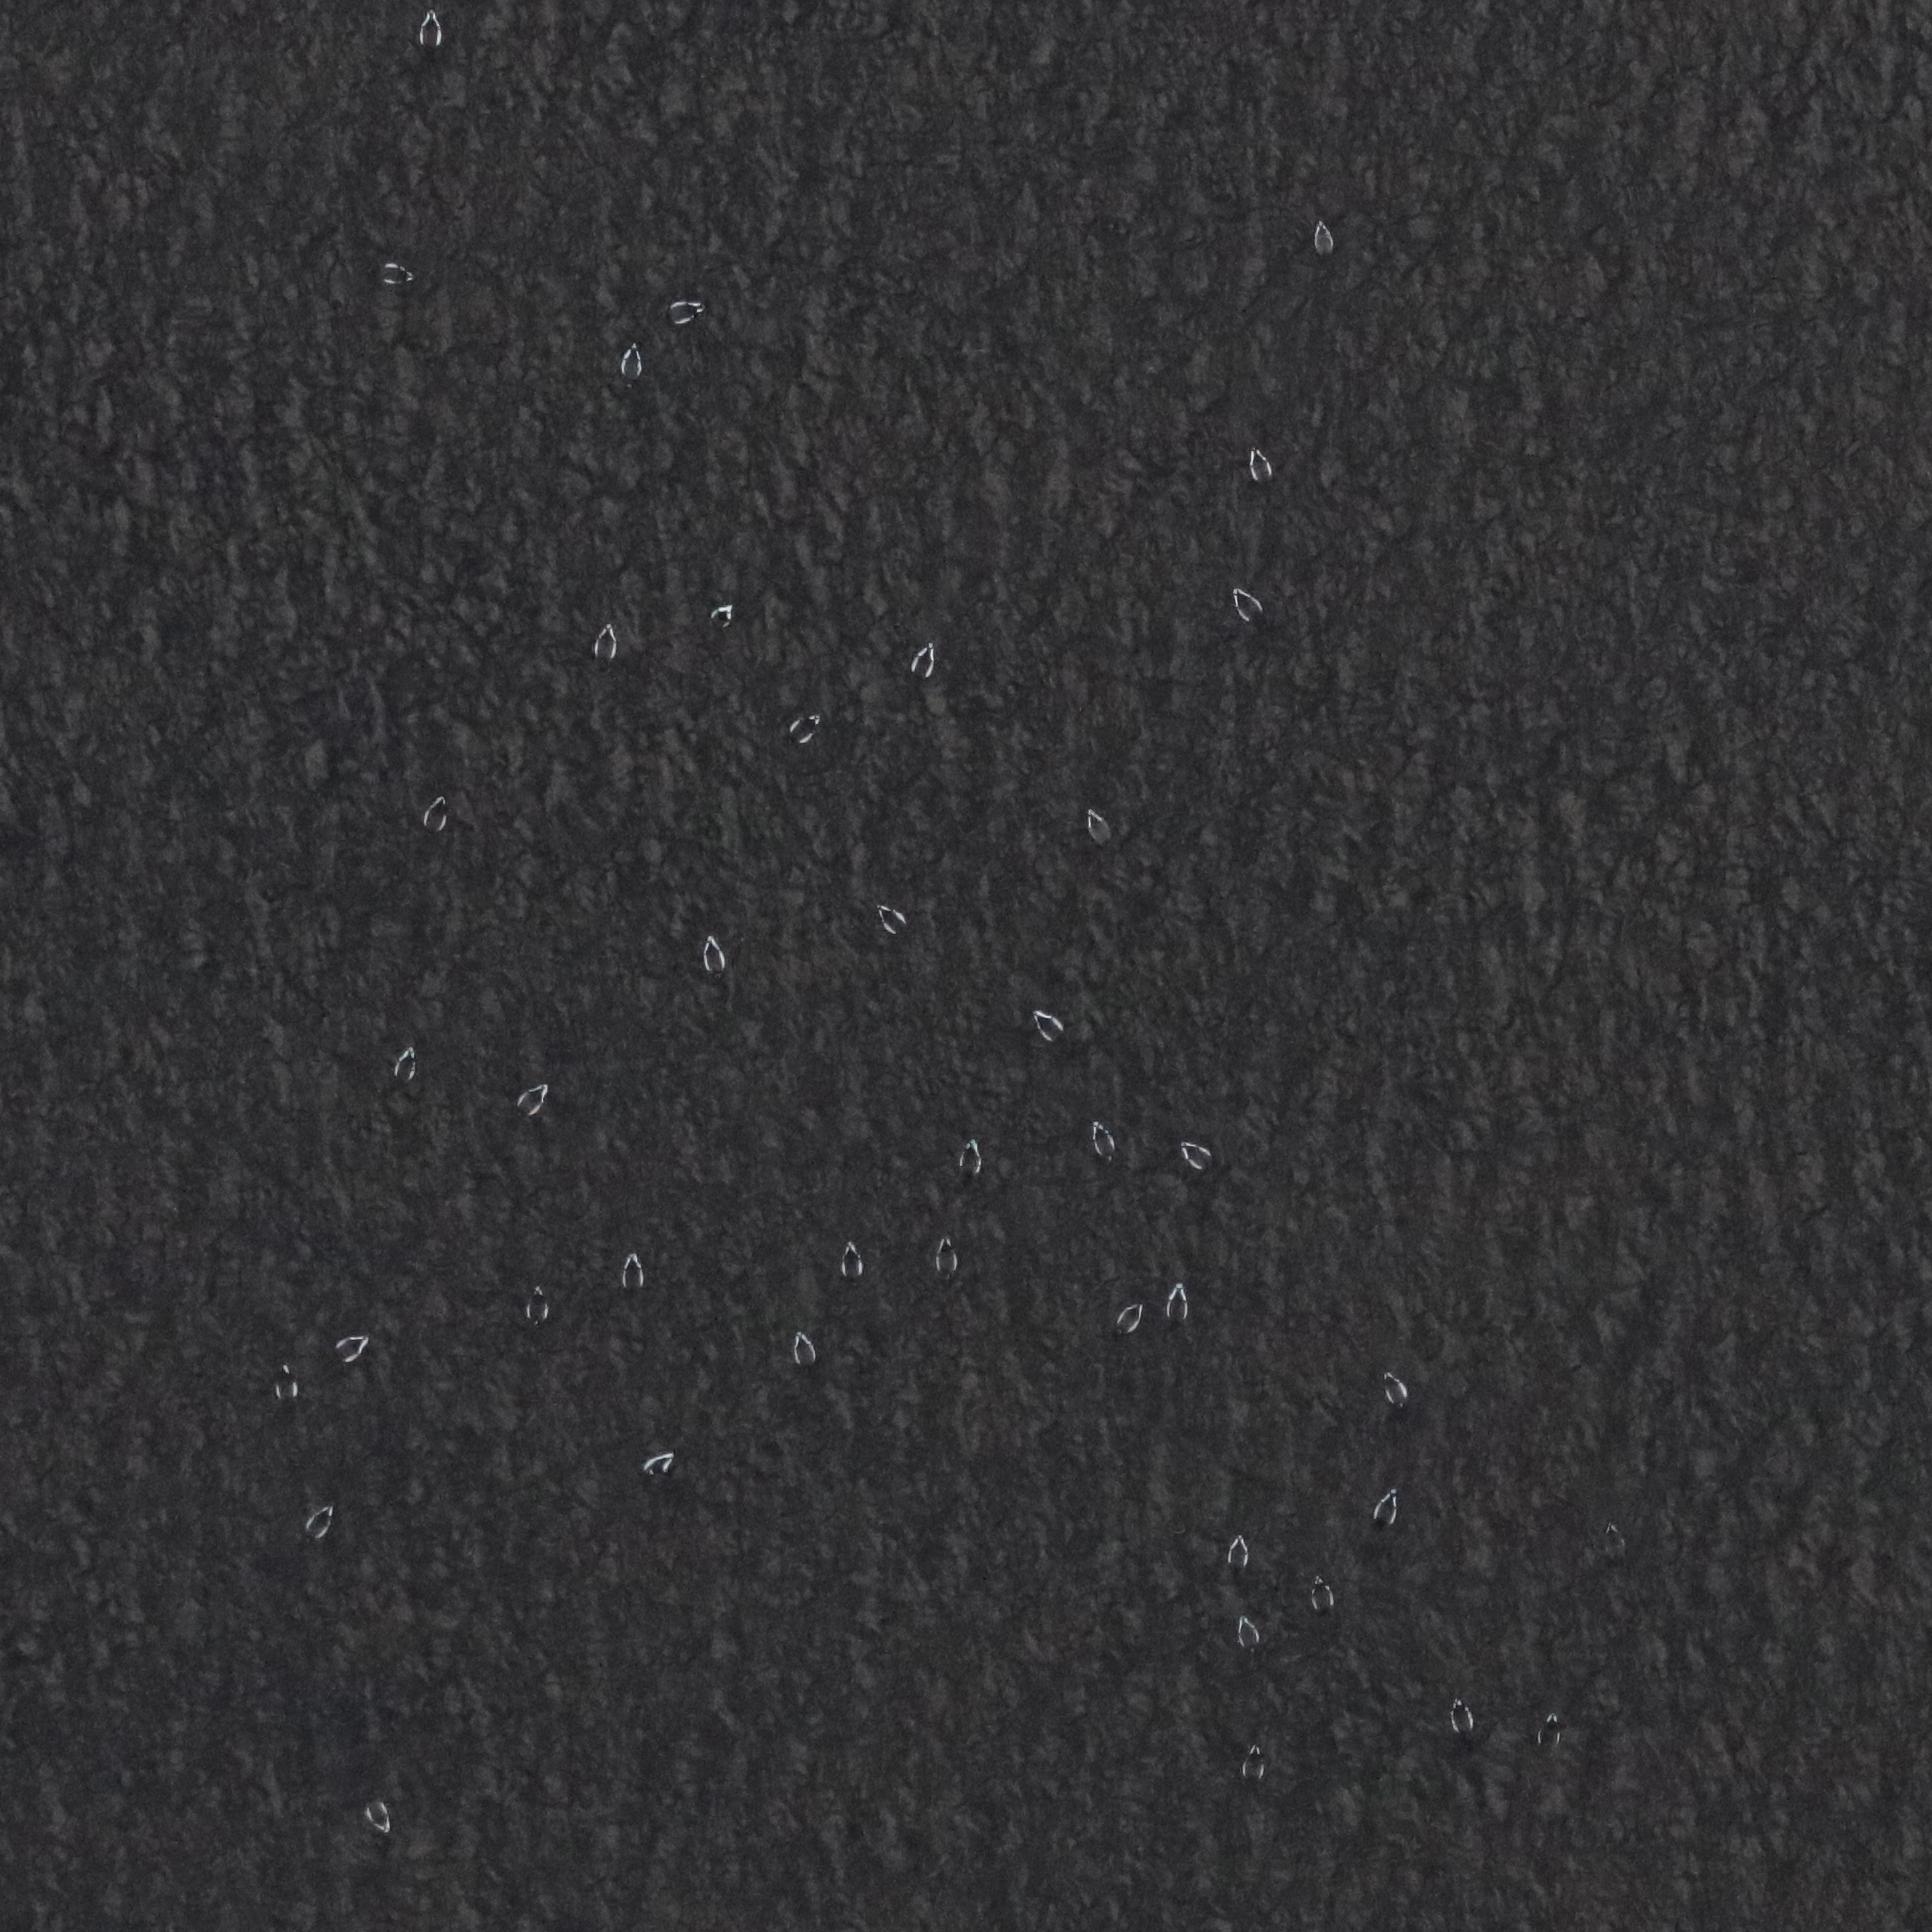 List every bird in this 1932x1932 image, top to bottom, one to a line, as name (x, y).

brant (430, 32)
brant (1324, 238)
brant (393, 273)
brant (683, 312)
brant (632, 365)
brant (1261, 466)
brant (1248, 606)
brant (721, 614)
brant (605, 646)
brant (923, 663)
brant (802, 729)
brant (433, 816)
brant (1100, 829)
brant (891, 919)
brant (713, 958)
brant (1048, 1026)
brant (405, 1069)
brant (531, 1101)
brant (1103, 1142)
brant (1199, 1156)
brant (970, 1160)
brant (945, 1259)
brant (851, 1264)
brant (632, 1276)
brant (536, 1307)
brant (1176, 1308)
brant (1129, 1318)
brant (349, 1349)
brant (803, 1352)
brant (287, 1387)
brant (1394, 1391)
brant (656, 1466)
brant (1385, 1511)
brant (318, 1523)
brant (1613, 1543)
brant (1238, 1555)
brant (1322, 1598)
brant (1248, 1634)
brant (1461, 1719)
brant (1549, 1733)
brant (1252, 1768)
brant (376, 1815)